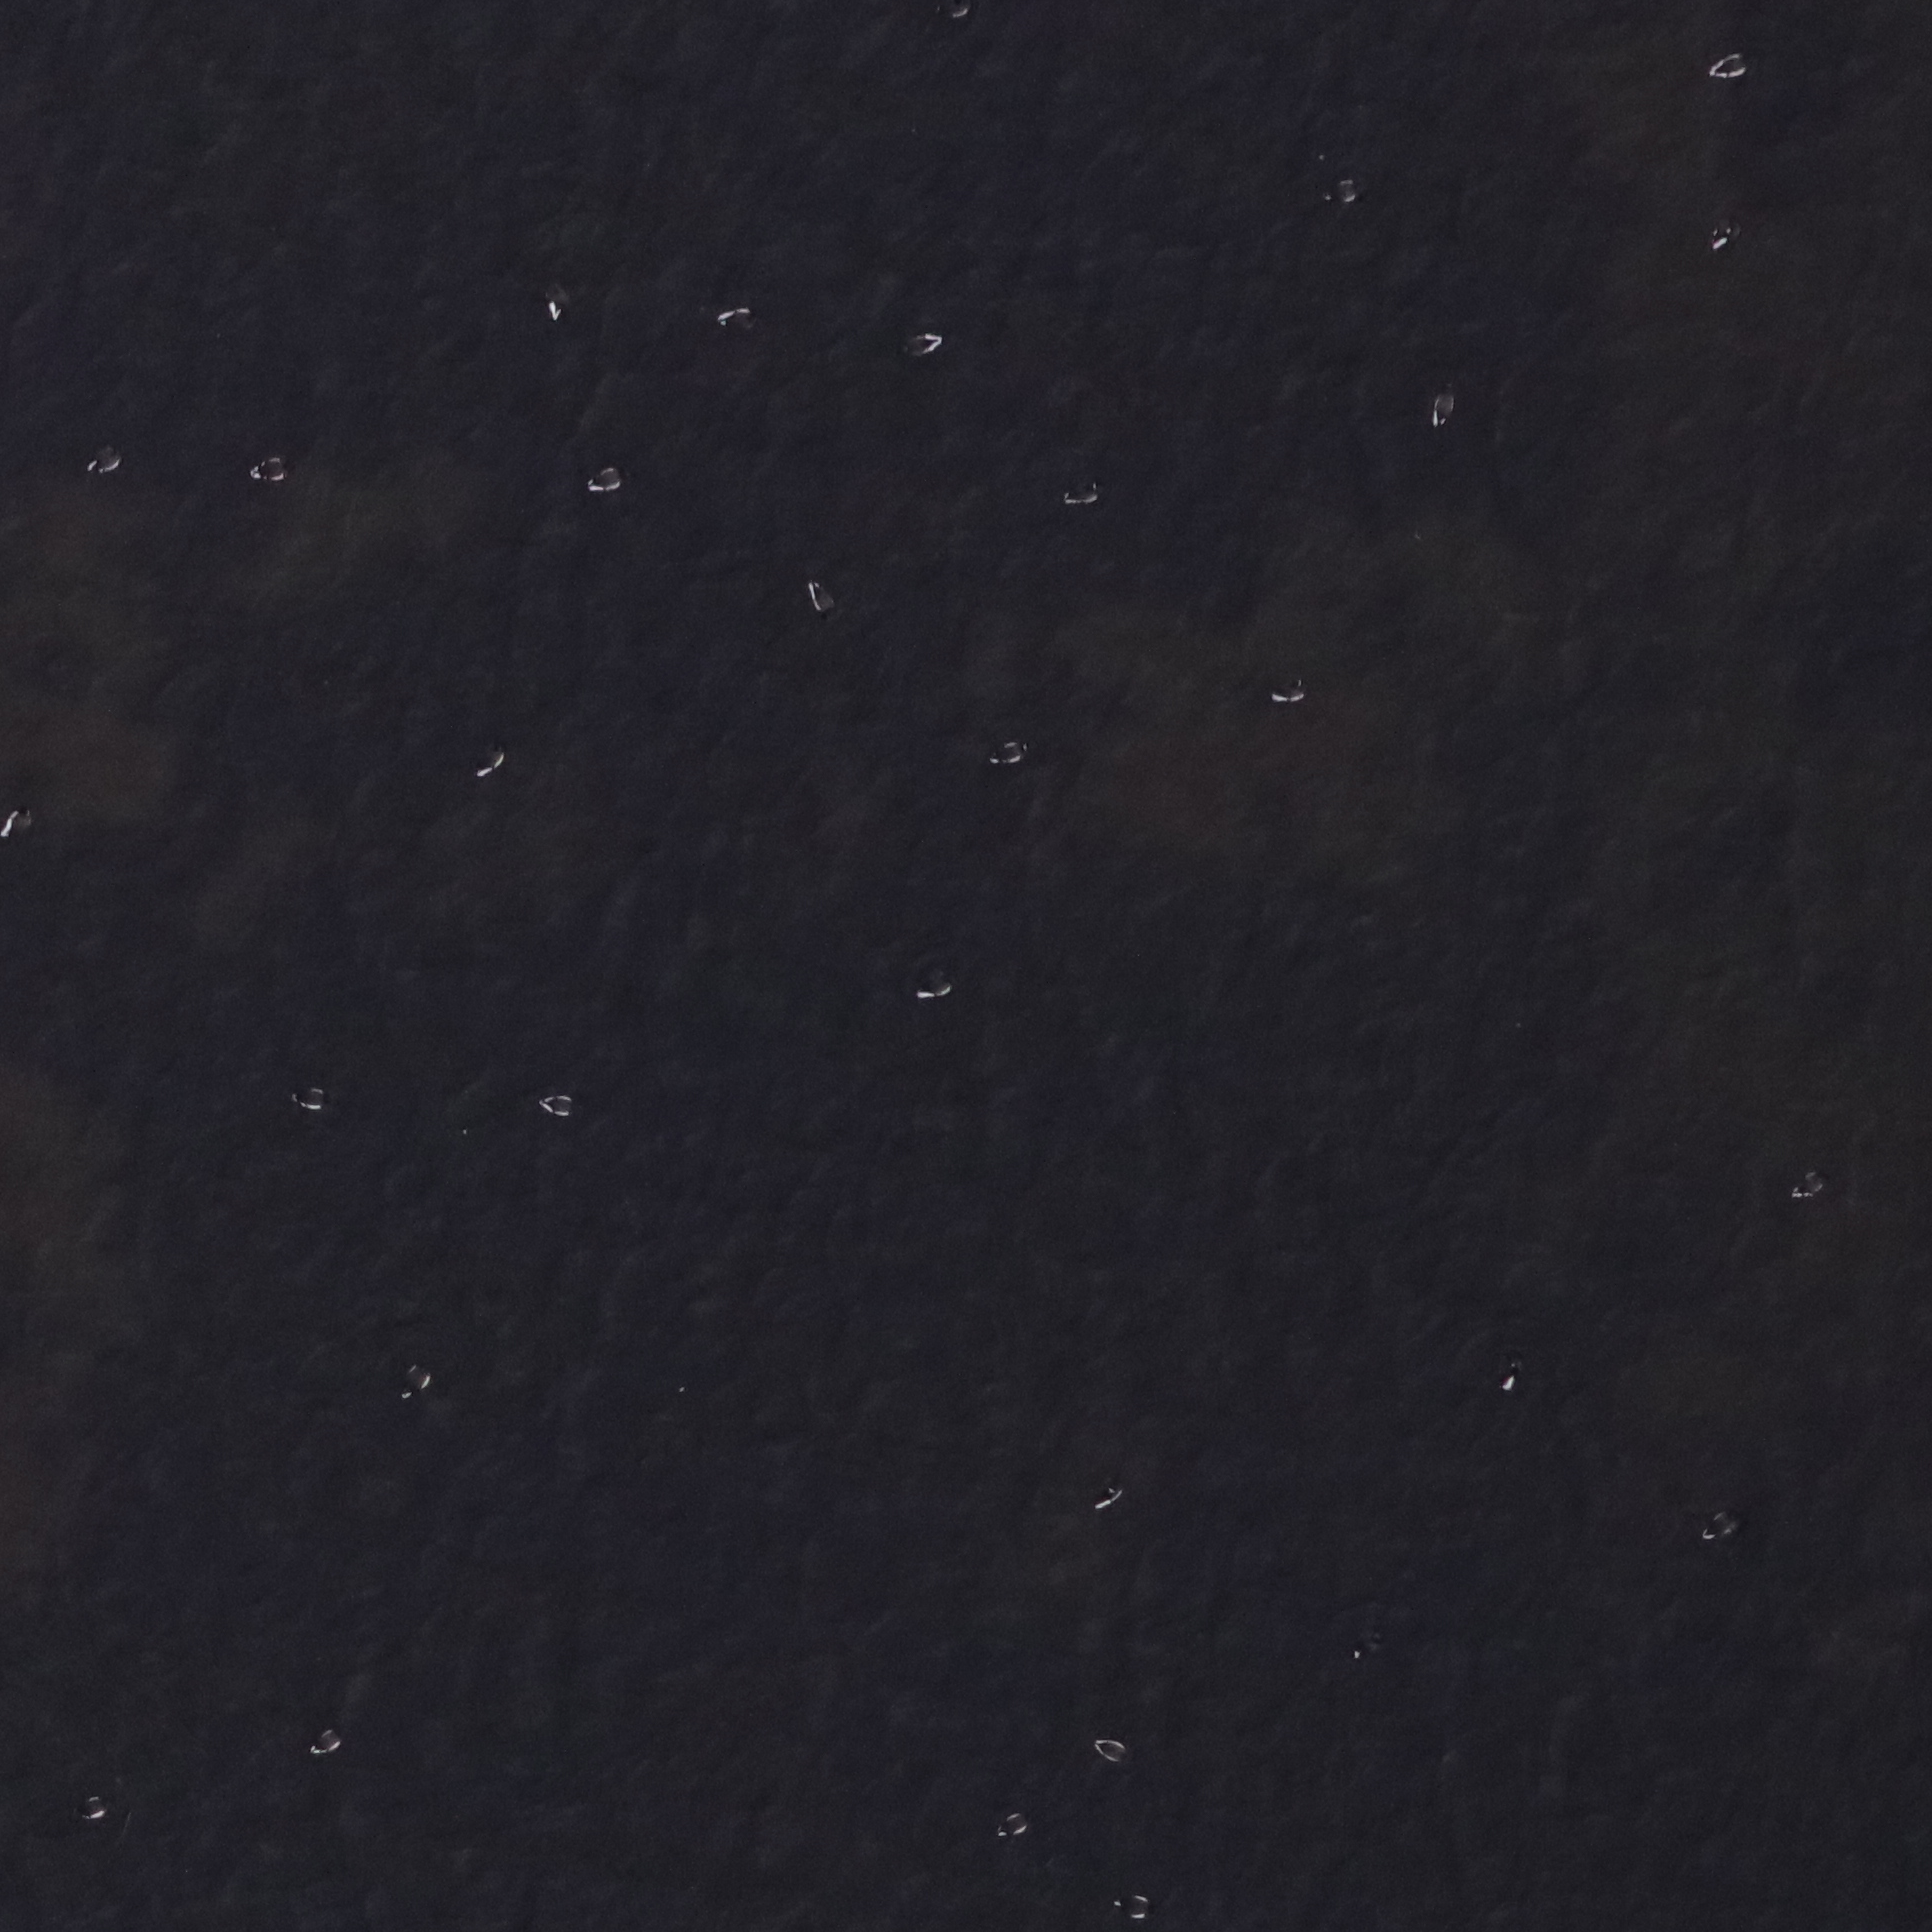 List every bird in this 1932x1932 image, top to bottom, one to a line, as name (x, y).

brant (959, 8)
brant (1733, 65)
brant (1345, 191)
brant (1718, 228)
brant (557, 299)
brant (738, 317)
brant (920, 343)
brant (1445, 404)
brant (106, 461)
brant (273, 469)
brant (608, 479)
brant (1080, 492)
brant (821, 598)
brant (1293, 694)
brant (1010, 752)
brant (492, 757)
brant (16, 821)
brant (937, 982)
brant (312, 1097)
brant (560, 1106)
brant (1811, 1185)
brant (1510, 1372)
brant (417, 1381)
brant (1107, 1493)
brant (1722, 1525)
brant (1365, 1640)
brant (326, 1742)
brant (1114, 1749)
brant (94, 1811)
brant (1013, 1825)
brant (1137, 1908)